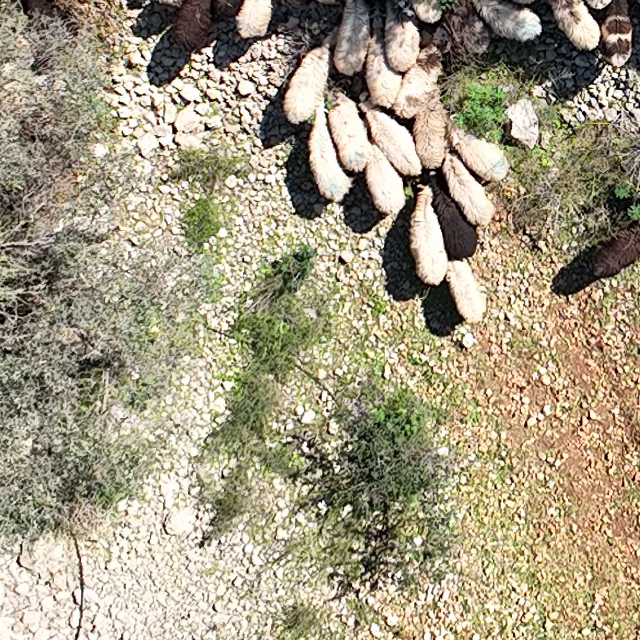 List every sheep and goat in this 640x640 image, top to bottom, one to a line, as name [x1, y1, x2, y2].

sheep [171, 0, 217, 46]
sheep [213, 0, 264, 17]
sheep [234, 0, 274, 38]
sheep [255, 0, 302, 6]
sheep [279, 0, 339, 4]
sheep [333, 0, 370, 76]
sheep [384, 0, 421, 73]
sheep [405, 0, 442, 23]
sheep [457, 0, 488, 51]
sheep [460, 0, 539, 6]
sheep [468, 0, 542, 41]
sheep [540, 0, 600, 52]
sheep [585, 0, 628, 8]
sheep [602, 0, 632, 69]
sheep [622, 0, 639, 6]
sheep [367, 5, 404, 108]
sheep [283, 27, 337, 125]
sheep [396, 29, 443, 118]
sheep [326, 88, 373, 172]
sheep [415, 91, 449, 170]
sheep [358, 99, 421, 175]
sheep [308, 100, 355, 202]
sheep [447, 126, 509, 182]
sheep [366, 145, 405, 215]
sheep [443, 149, 495, 230]
sheep [429, 170, 478, 258]
sheep [410, 184, 447, 287]
sheep [593, 221, 639, 278]
sheep [446, 258, 486, 323]